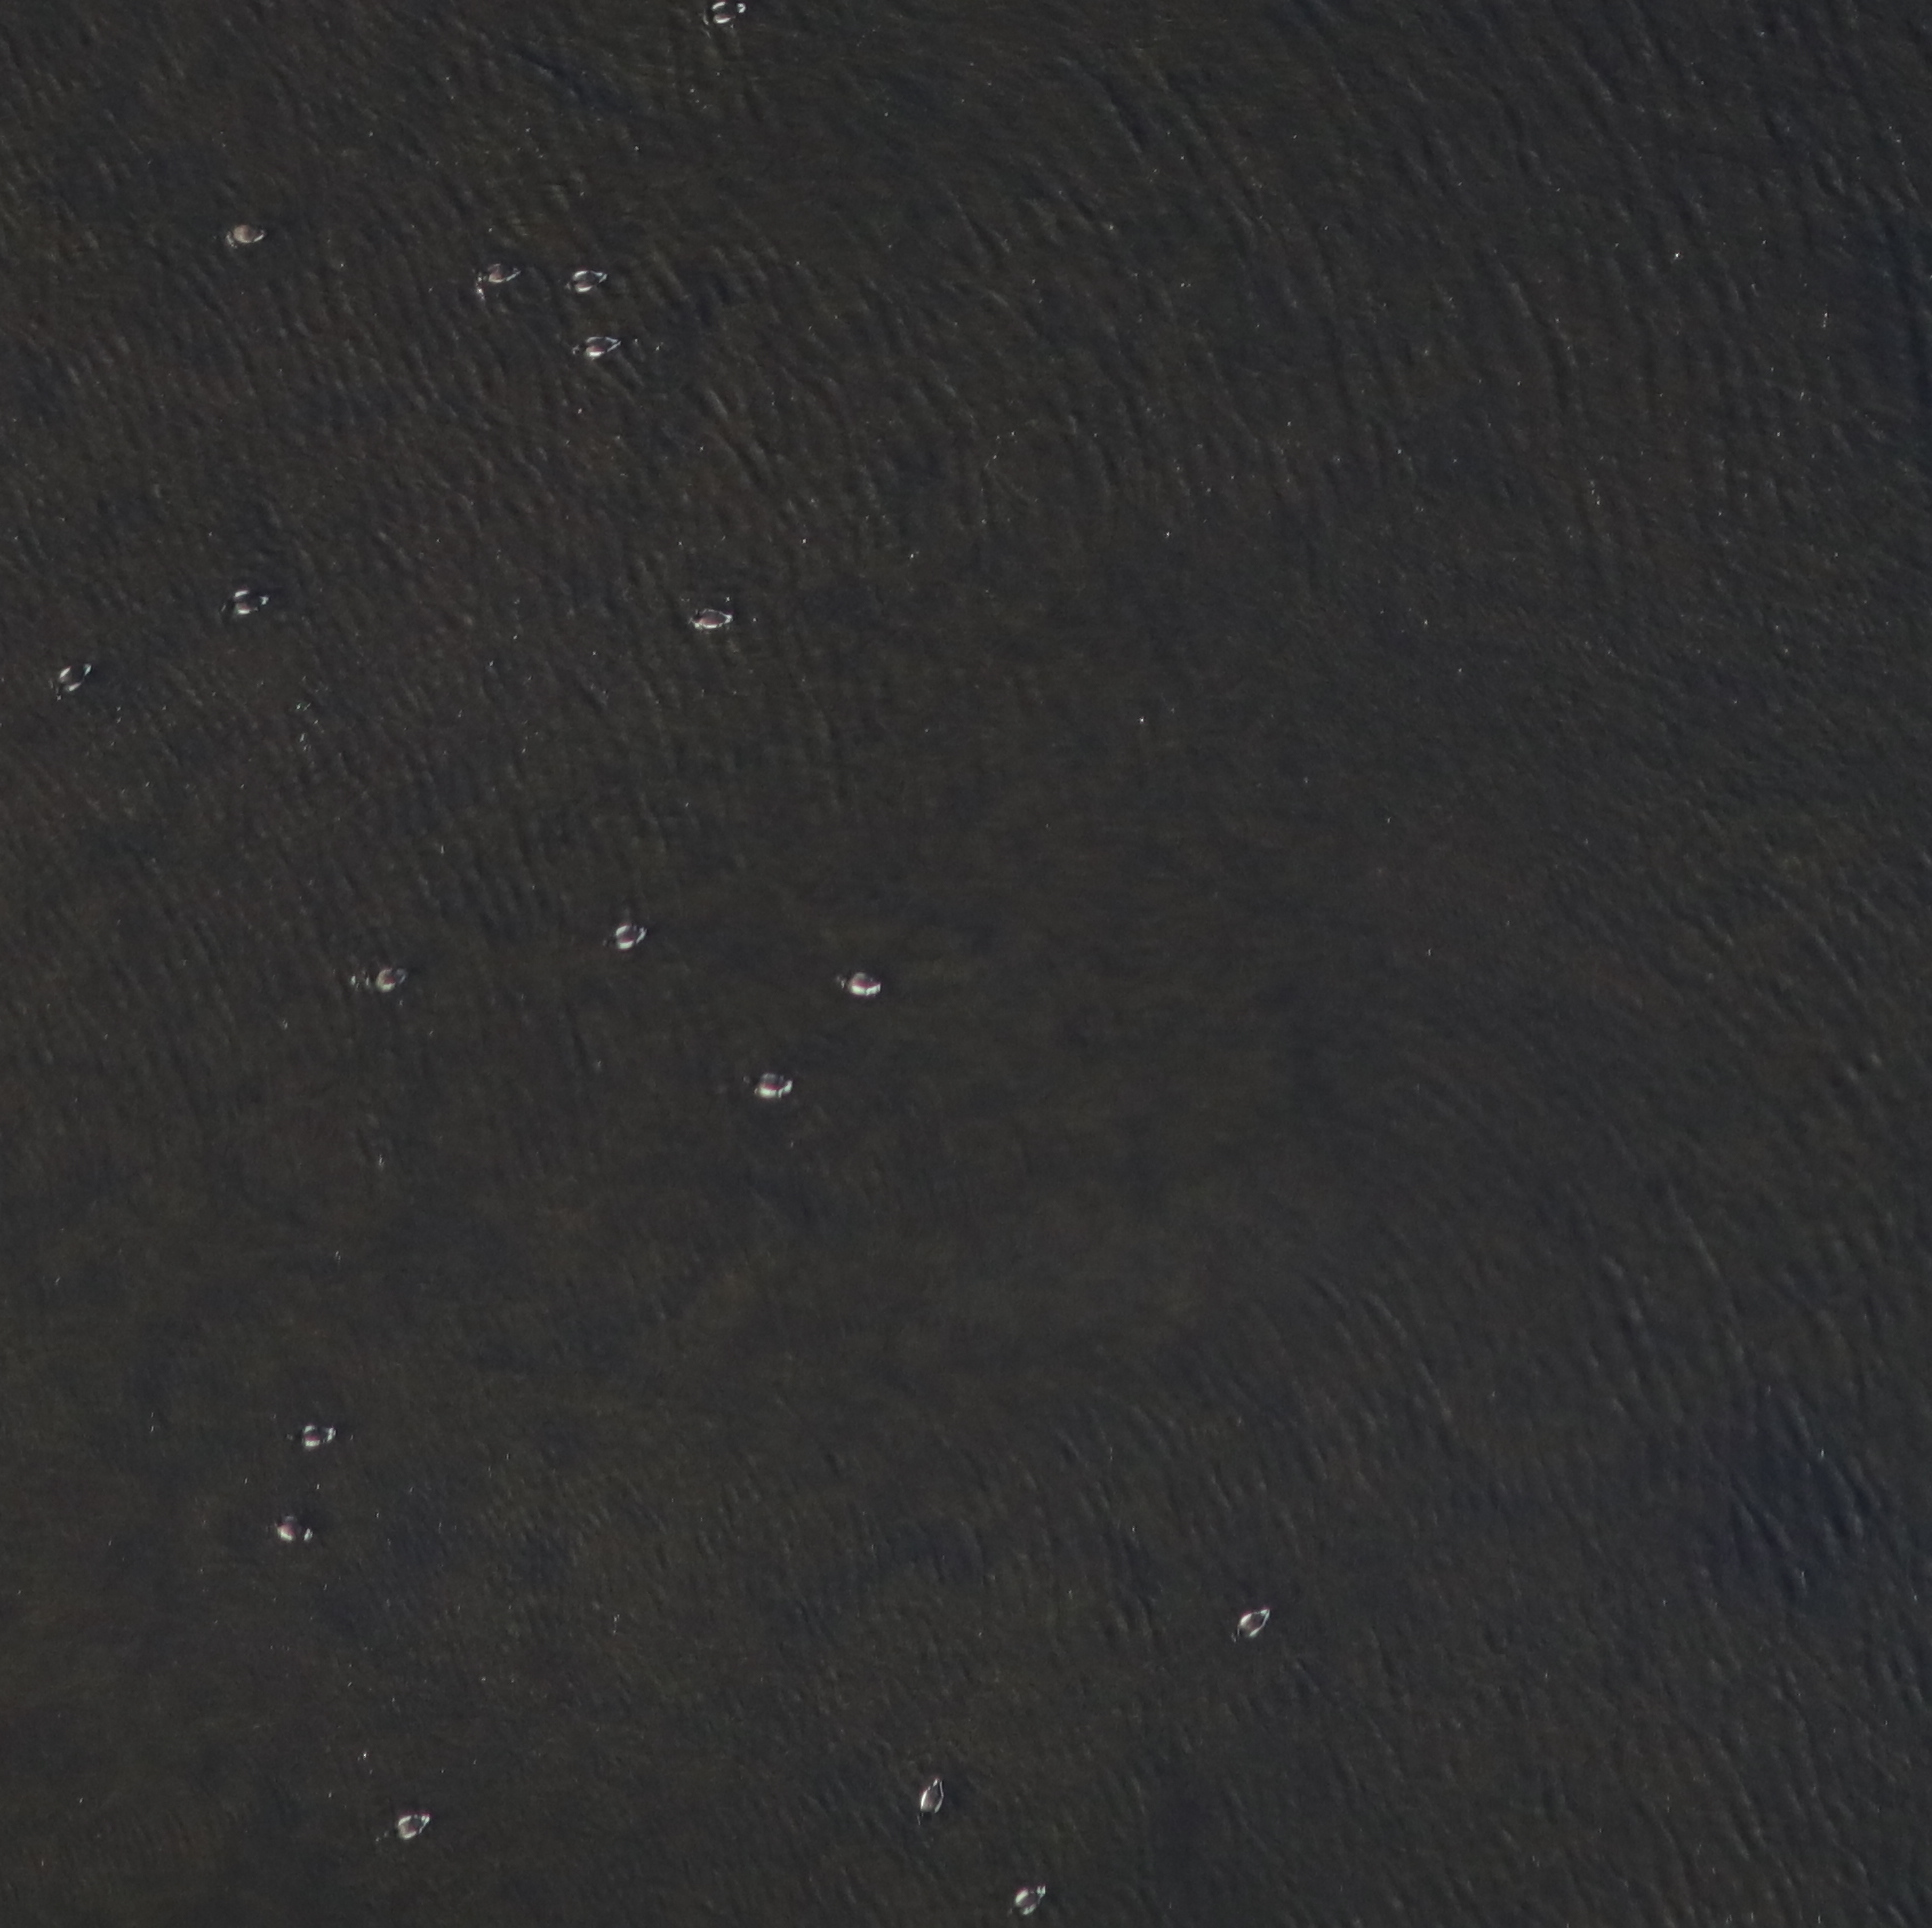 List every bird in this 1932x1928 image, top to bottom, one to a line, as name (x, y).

brant (725, 14)
brant (247, 236)
brant (496, 272)
brant (587, 283)
brant (595, 345)
brant (247, 603)
brant (710, 619)
brant (73, 679)
brant (628, 935)
brant (385, 978)
brant (860, 985)
brant (771, 1084)
brant (313, 1435)
brant (290, 1526)
brant (1252, 1624)
brant (931, 1798)
brant (410, 1825)
brant (1028, 1904)